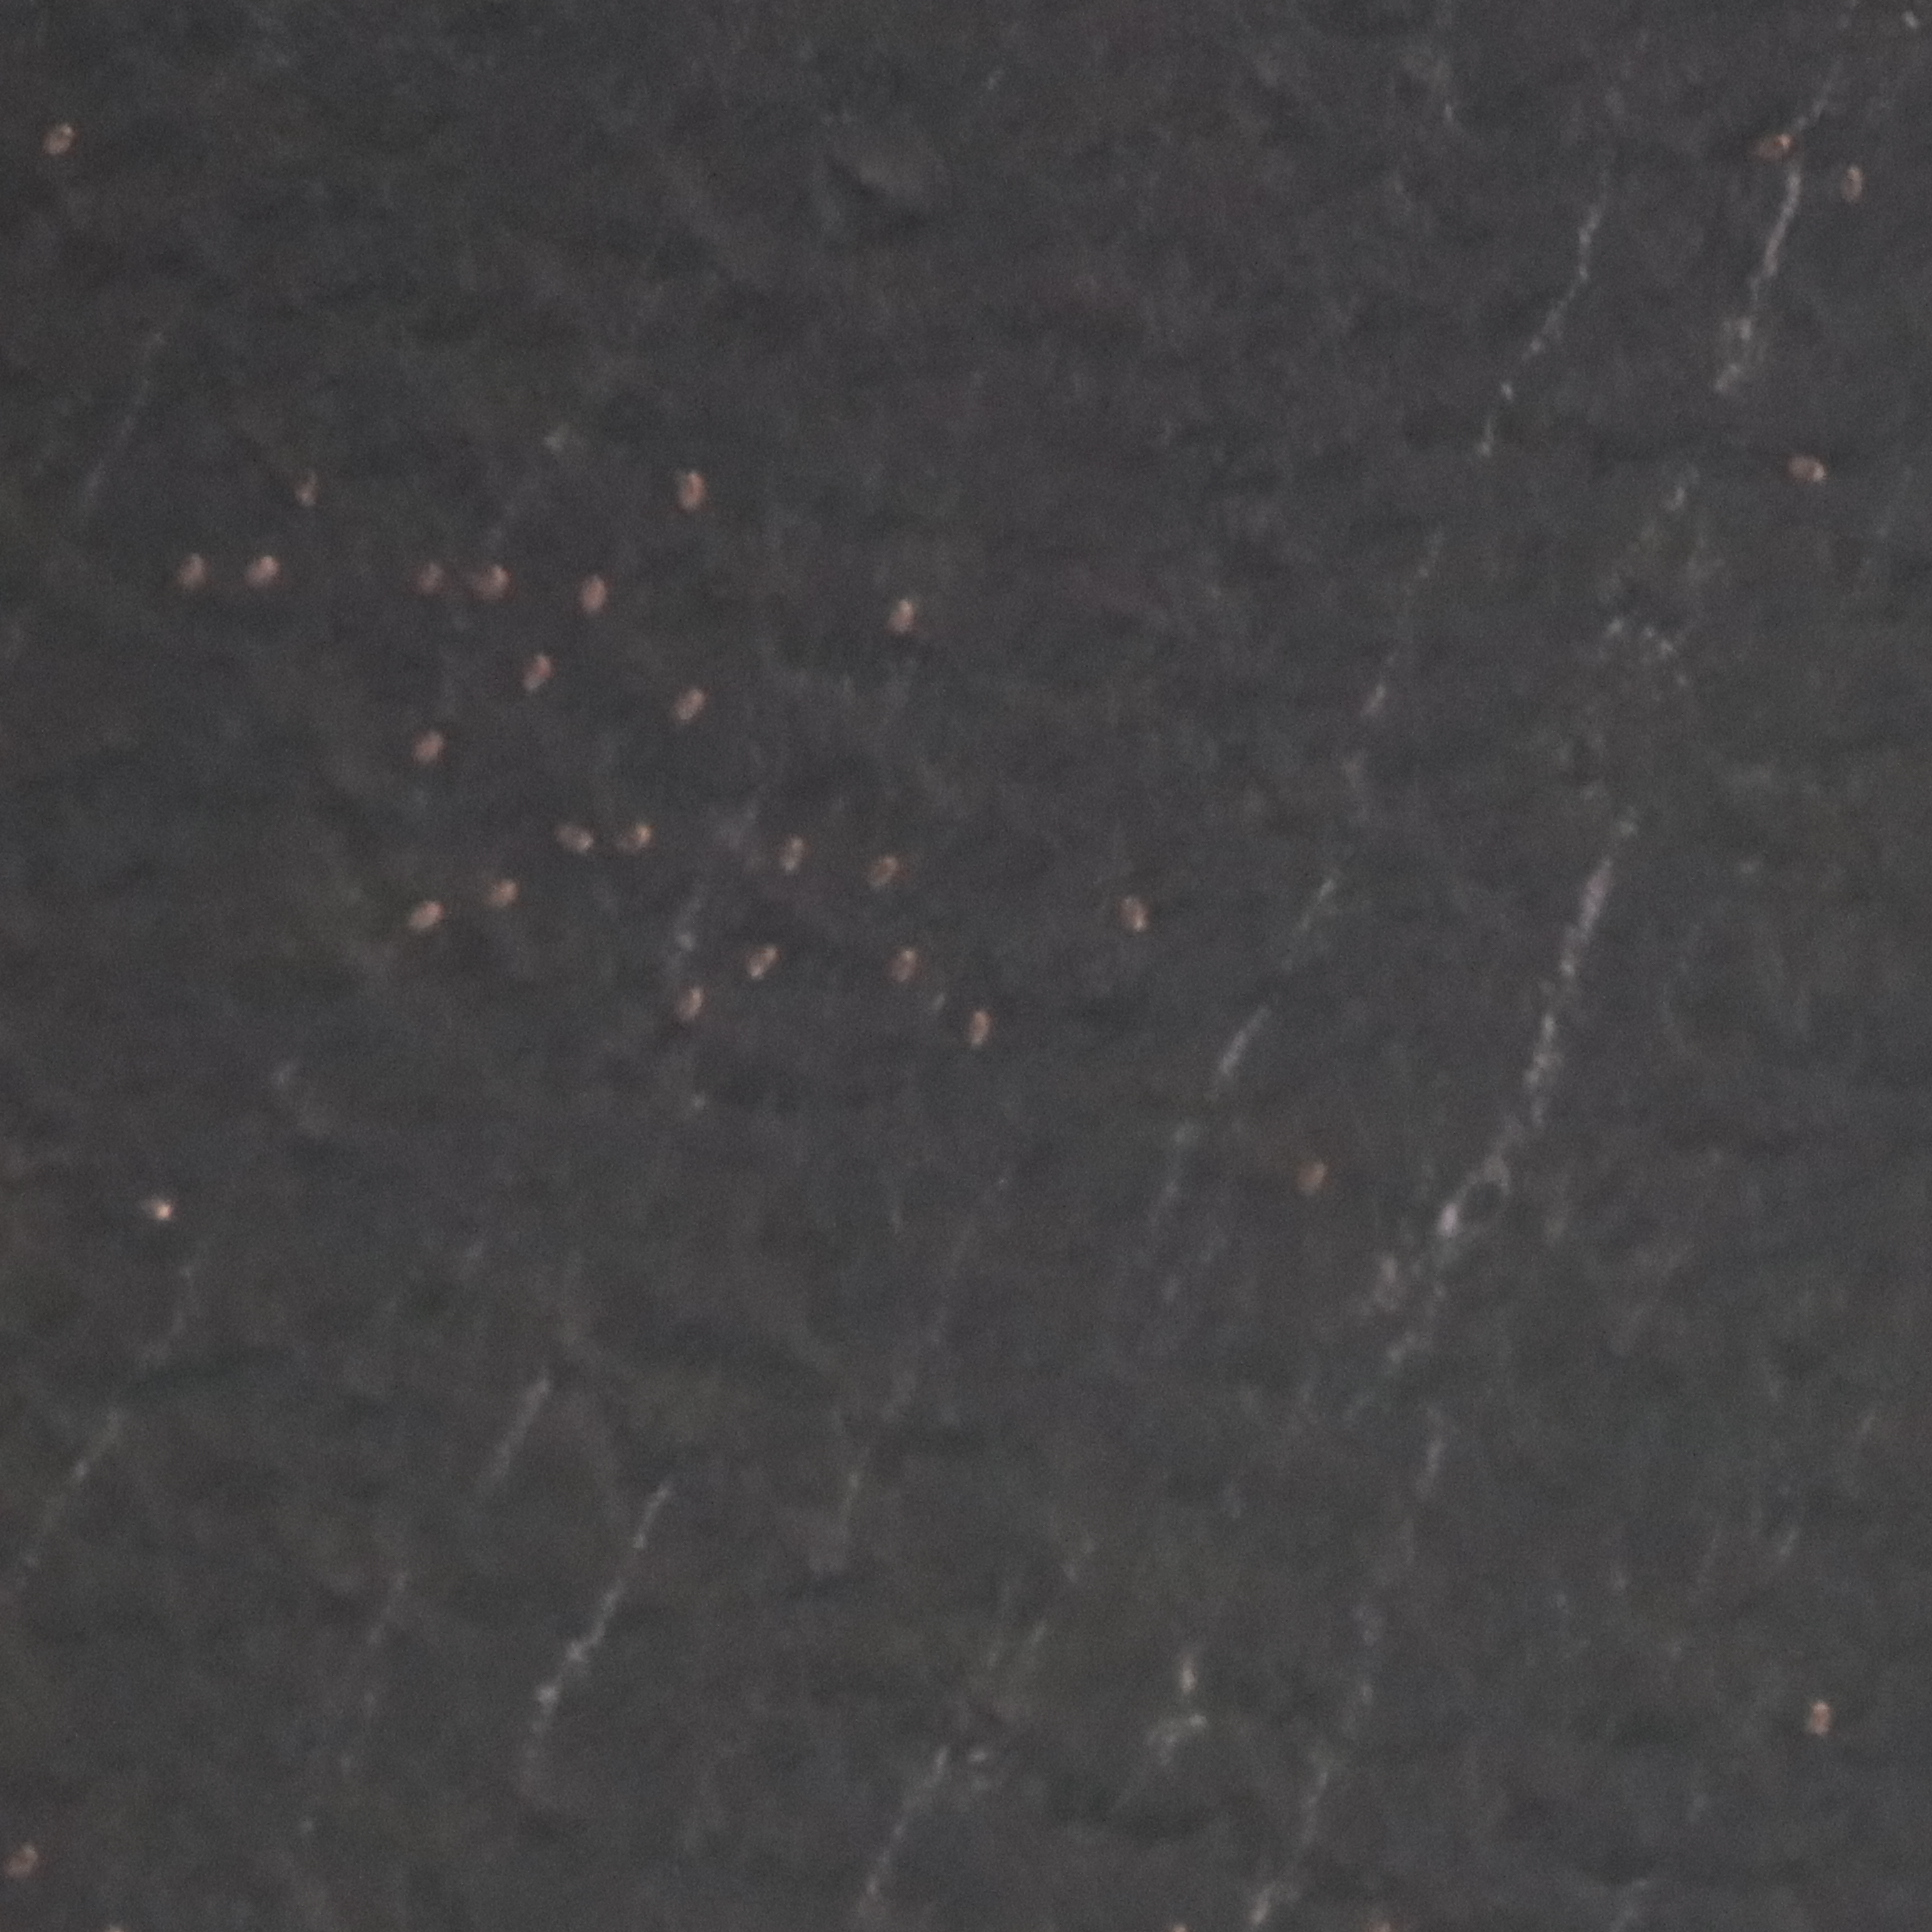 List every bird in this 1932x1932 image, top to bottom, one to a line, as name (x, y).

Canada goose (60, 139)
Canada goose (1773, 145)
Canada goose (1854, 187)
Canada goose (1808, 471)
Canada goose (305, 489)
Canada goose (690, 489)
Canada goose (190, 572)
Canada goose (270, 574)
Canada goose (432, 580)
Canada goose (497, 588)
Canada goose (595, 595)
Canada goose (896, 621)
Canada goose (537, 672)
Canada goose (688, 707)
Canada goose (429, 748)
Canada goose (567, 833)
Canada goose (633, 842)
Canada goose (794, 855)
Canada goose (881, 870)
Canada goose (502, 894)
Canada goose (1134, 913)
Canada goose (426, 916)
Canada goose (900, 957)
Canada goose (761, 960)
Canada goose (688, 1009)
Canada goose (976, 1030)
Canada goose (158, 1210)
Canada goose (1822, 1721)
Canada goose (23, 1858)